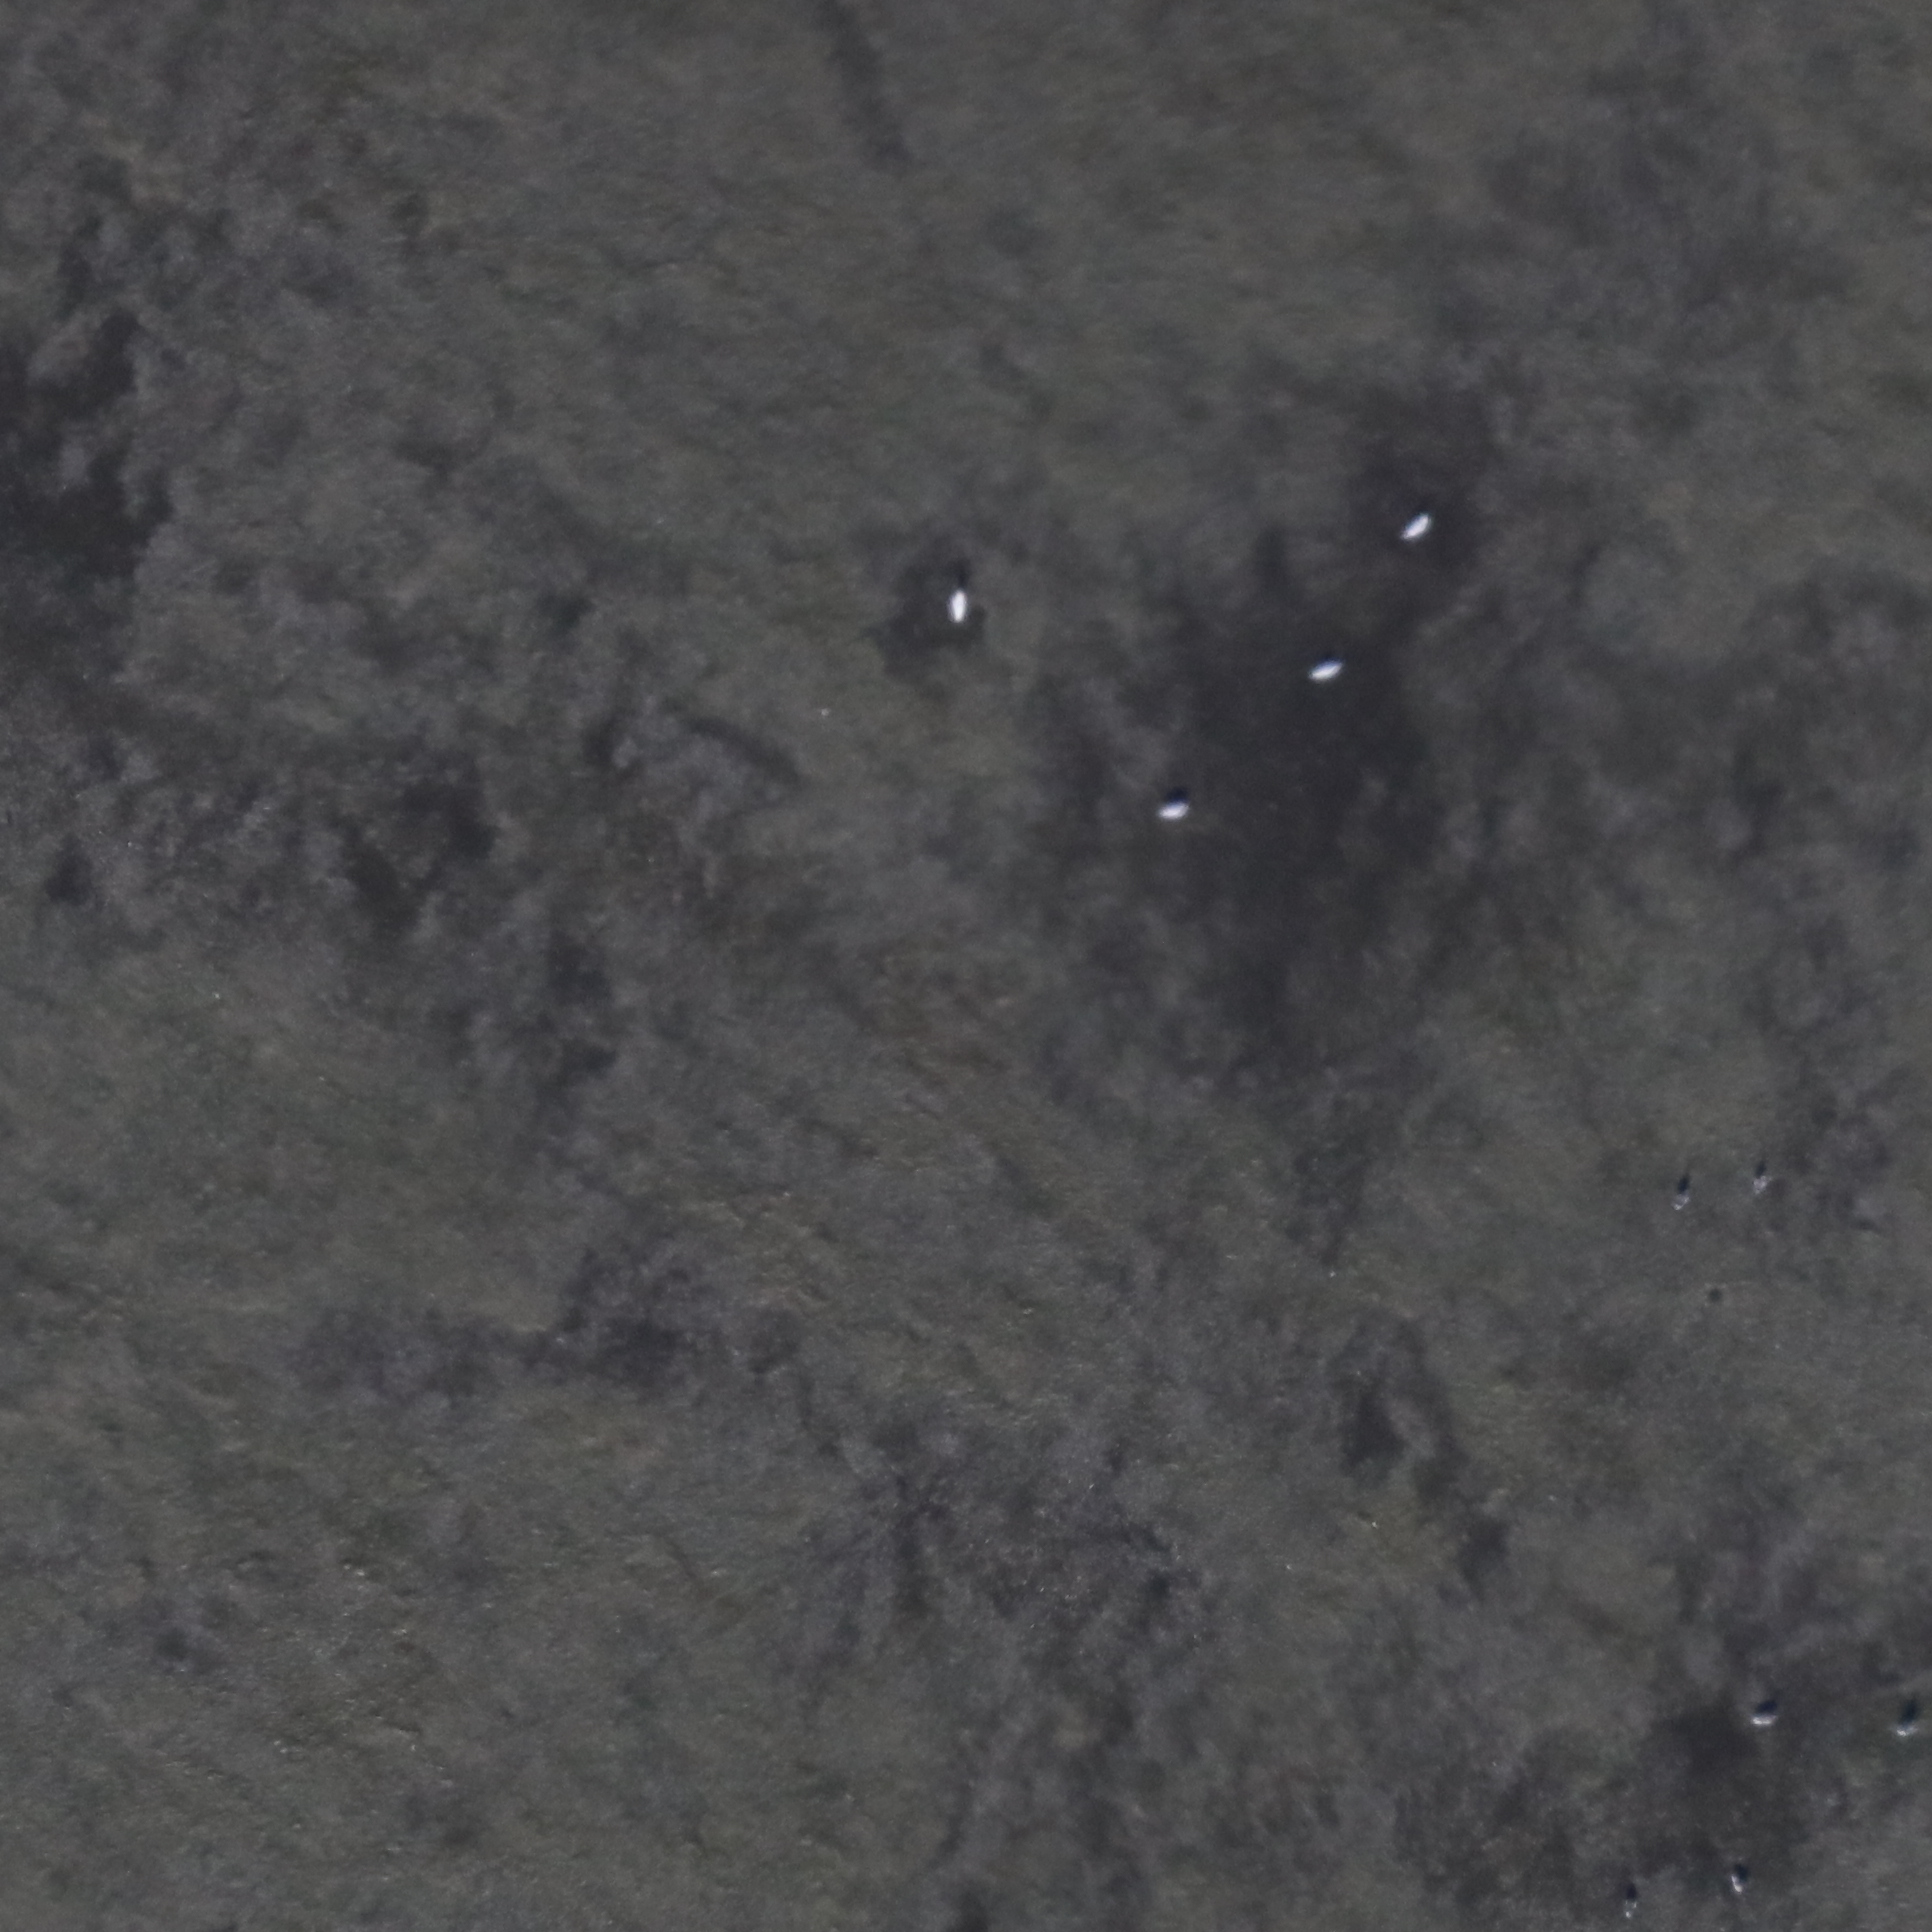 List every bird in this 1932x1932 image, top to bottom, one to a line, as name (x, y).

gull (1416, 532)
gull (954, 602)
gull (1327, 670)
gull (1174, 807)
brant (1759, 1186)
brant (1683, 1200)
brant (1772, 1713)
brant (1913, 1726)
brant (1741, 1883)
brant (1632, 1906)